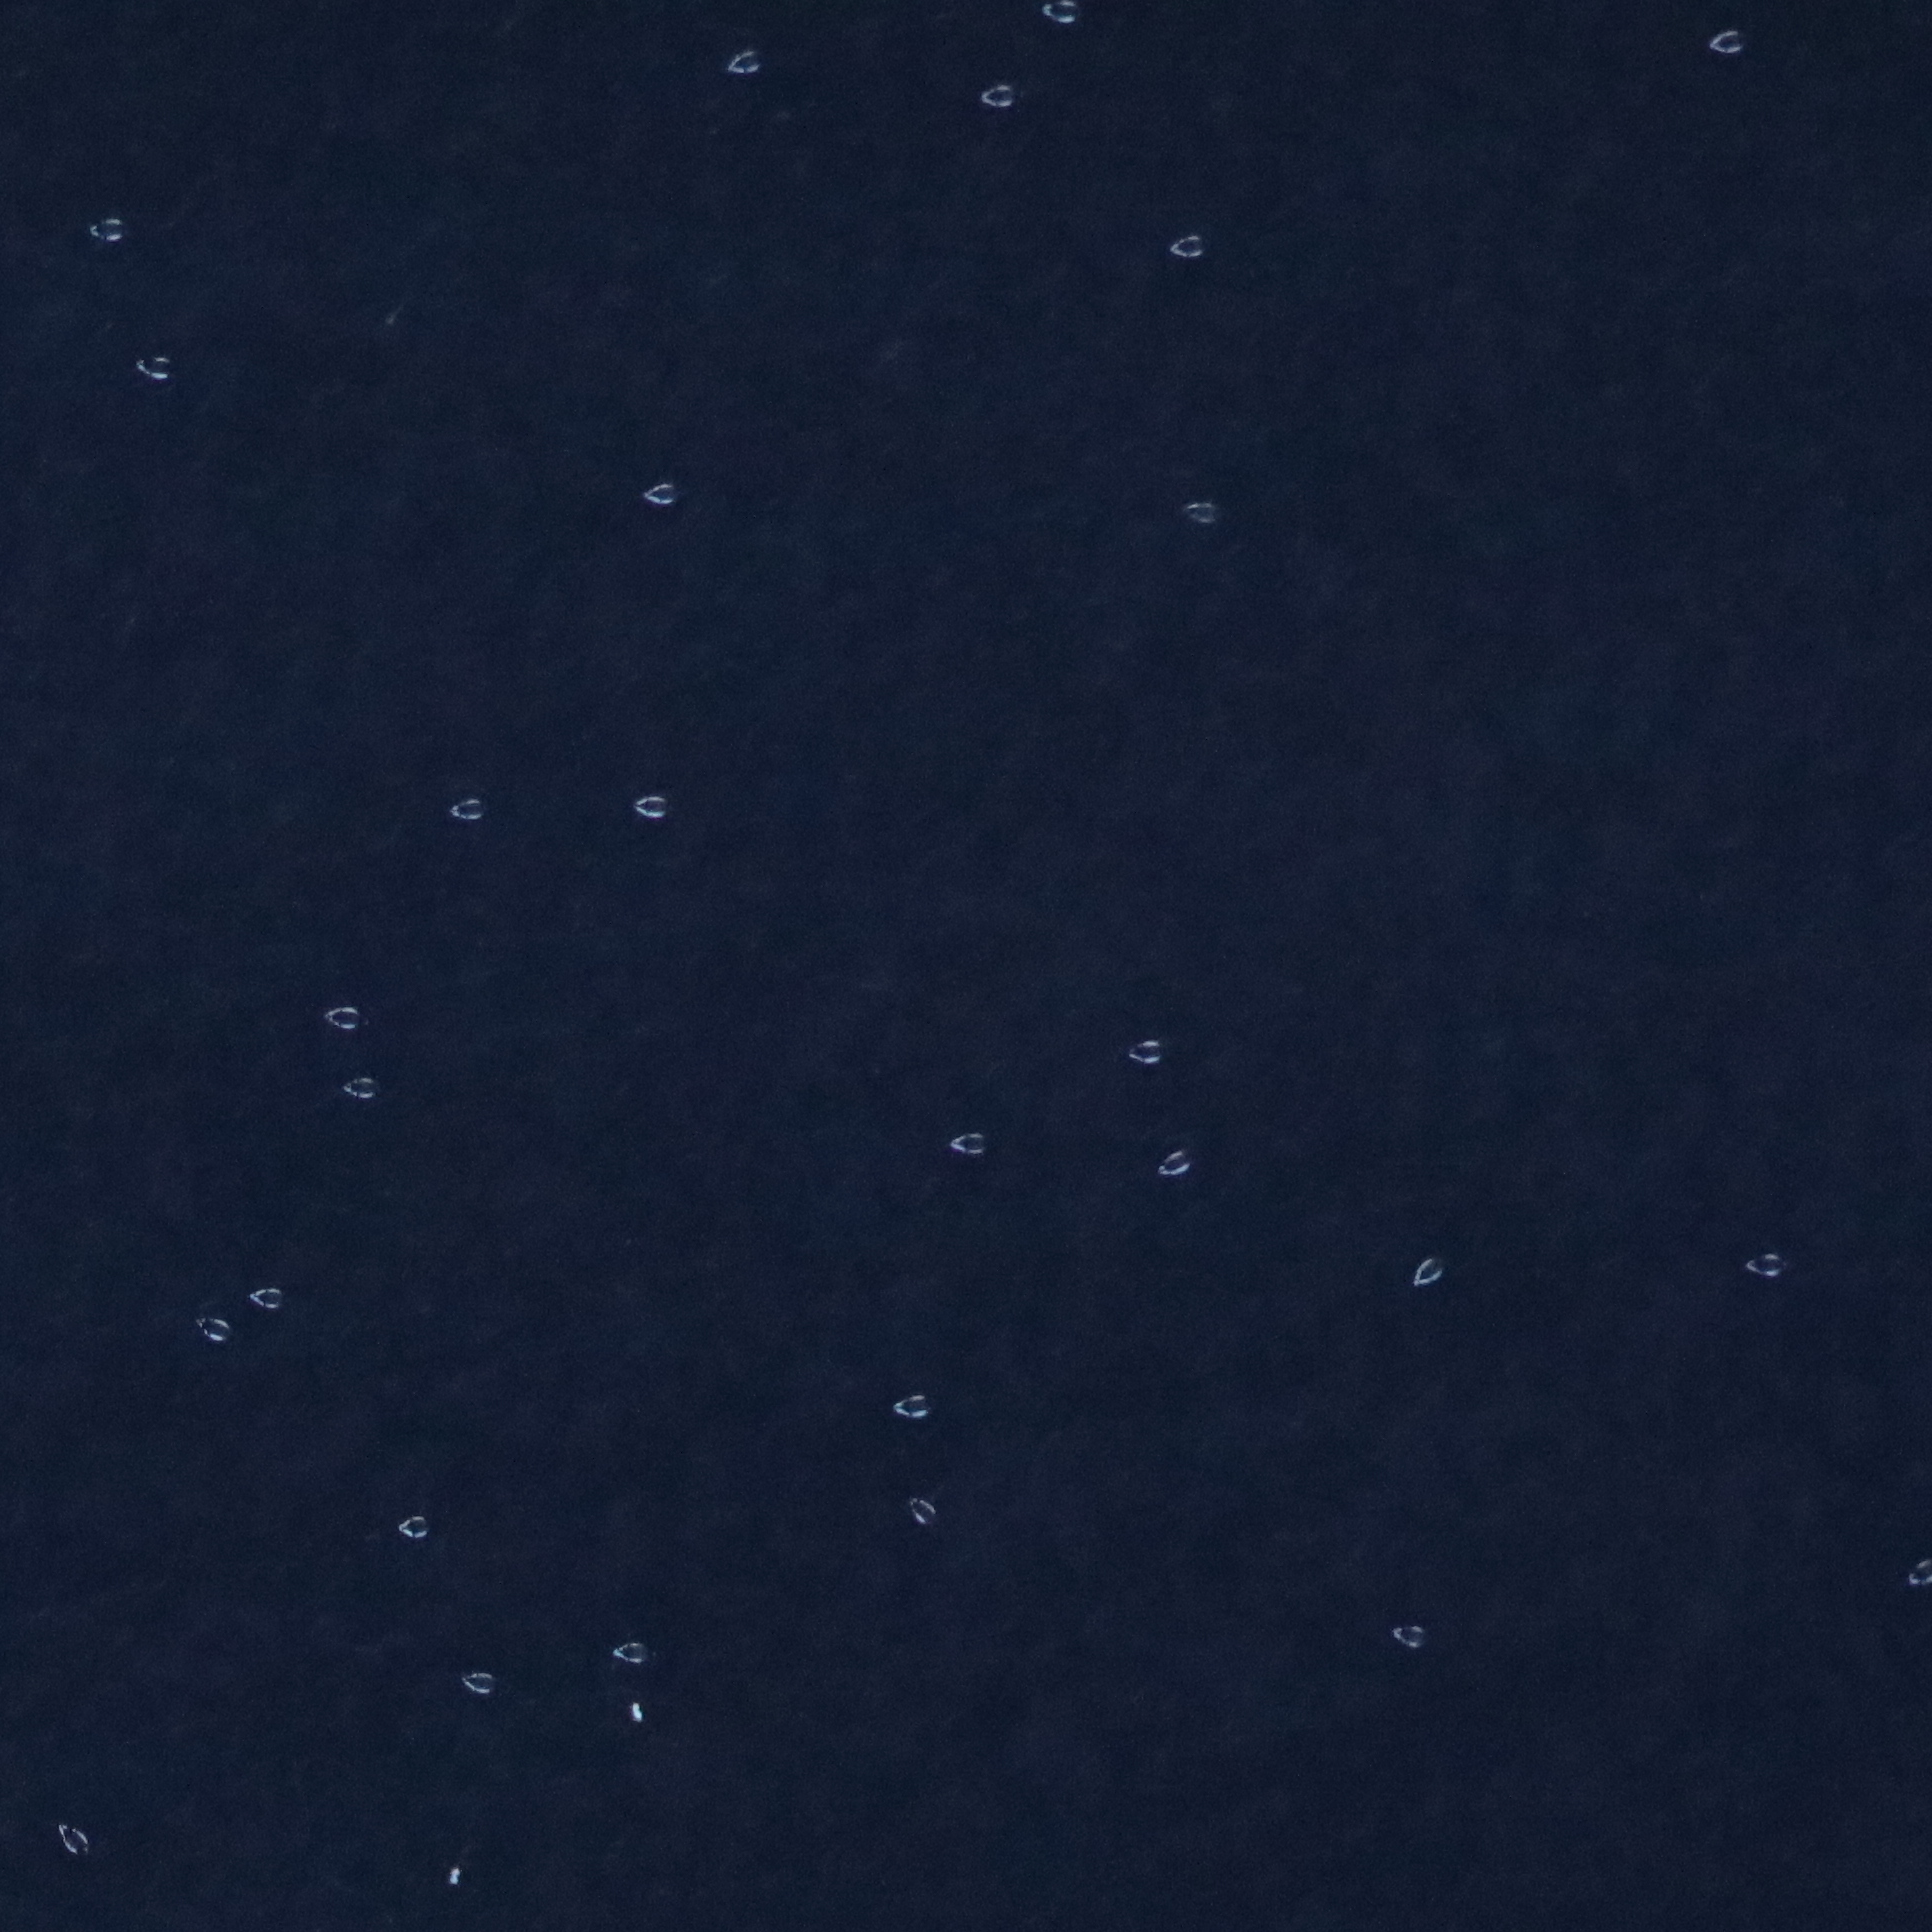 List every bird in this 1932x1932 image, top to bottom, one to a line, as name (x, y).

brant (1063, 10)
brant (1730, 40)
brant (745, 62)
brant (1000, 95)
brant (106, 229)
brant (1191, 247)
brant (156, 368)
brant (662, 491)
brant (1202, 512)
brant (655, 808)
brant (471, 810)
brant (346, 1018)
brant (1148, 1053)
brant (363, 1088)
brant (974, 1145)
brant (1177, 1163)
brant (1768, 1264)
brant (1428, 1271)
brant (271, 1299)
brant (216, 1329)
brant (916, 1406)
brant (925, 1512)
brant (413, 1525)
brant (1924, 1572)
brant (1411, 1634)
brant (636, 1653)
brant (483, 1681)
brant (74, 1838)